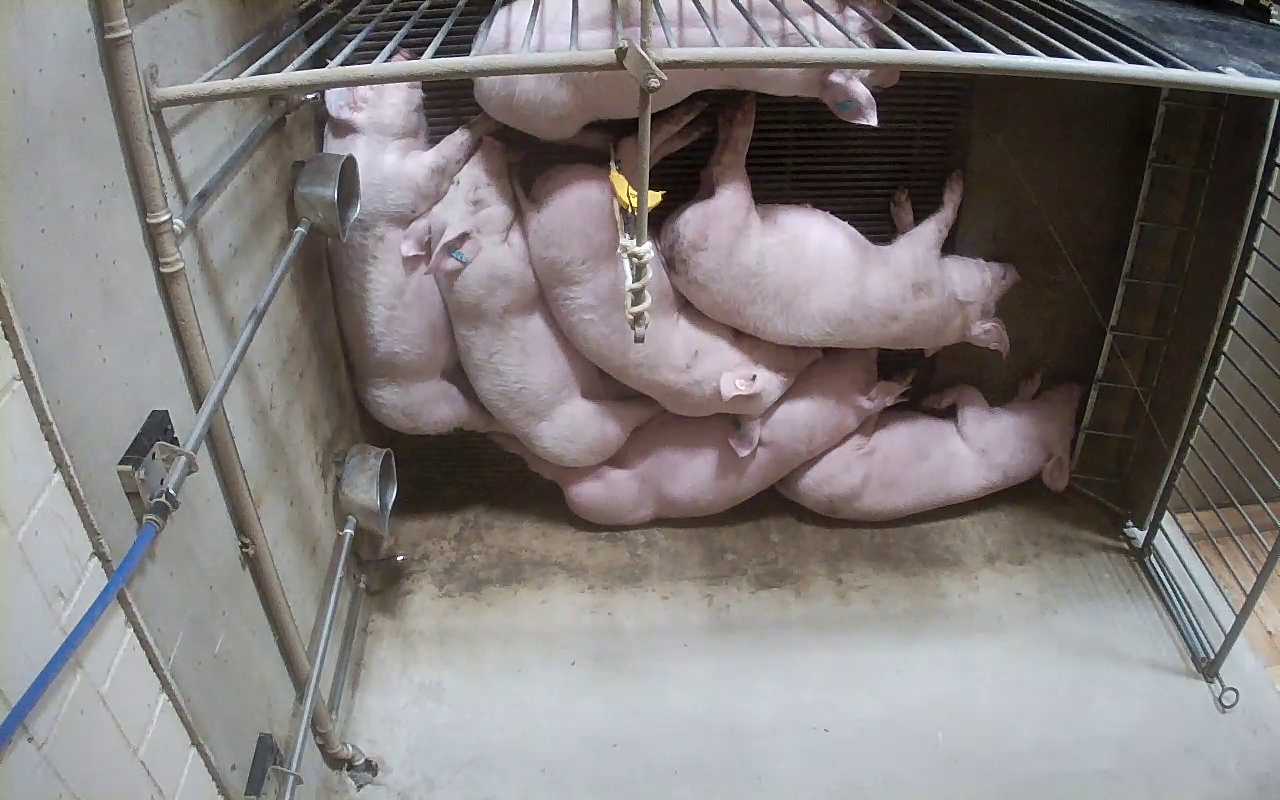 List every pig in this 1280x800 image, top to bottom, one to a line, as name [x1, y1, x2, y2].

pig [473, 0, 898, 152]
pig [323, 52, 507, 433]
pig [658, 95, 1021, 356]
pig [510, 99, 824, 460]
pig [400, 134, 666, 469]
pig [487, 347, 909, 528]
pig [777, 365, 1082, 522]